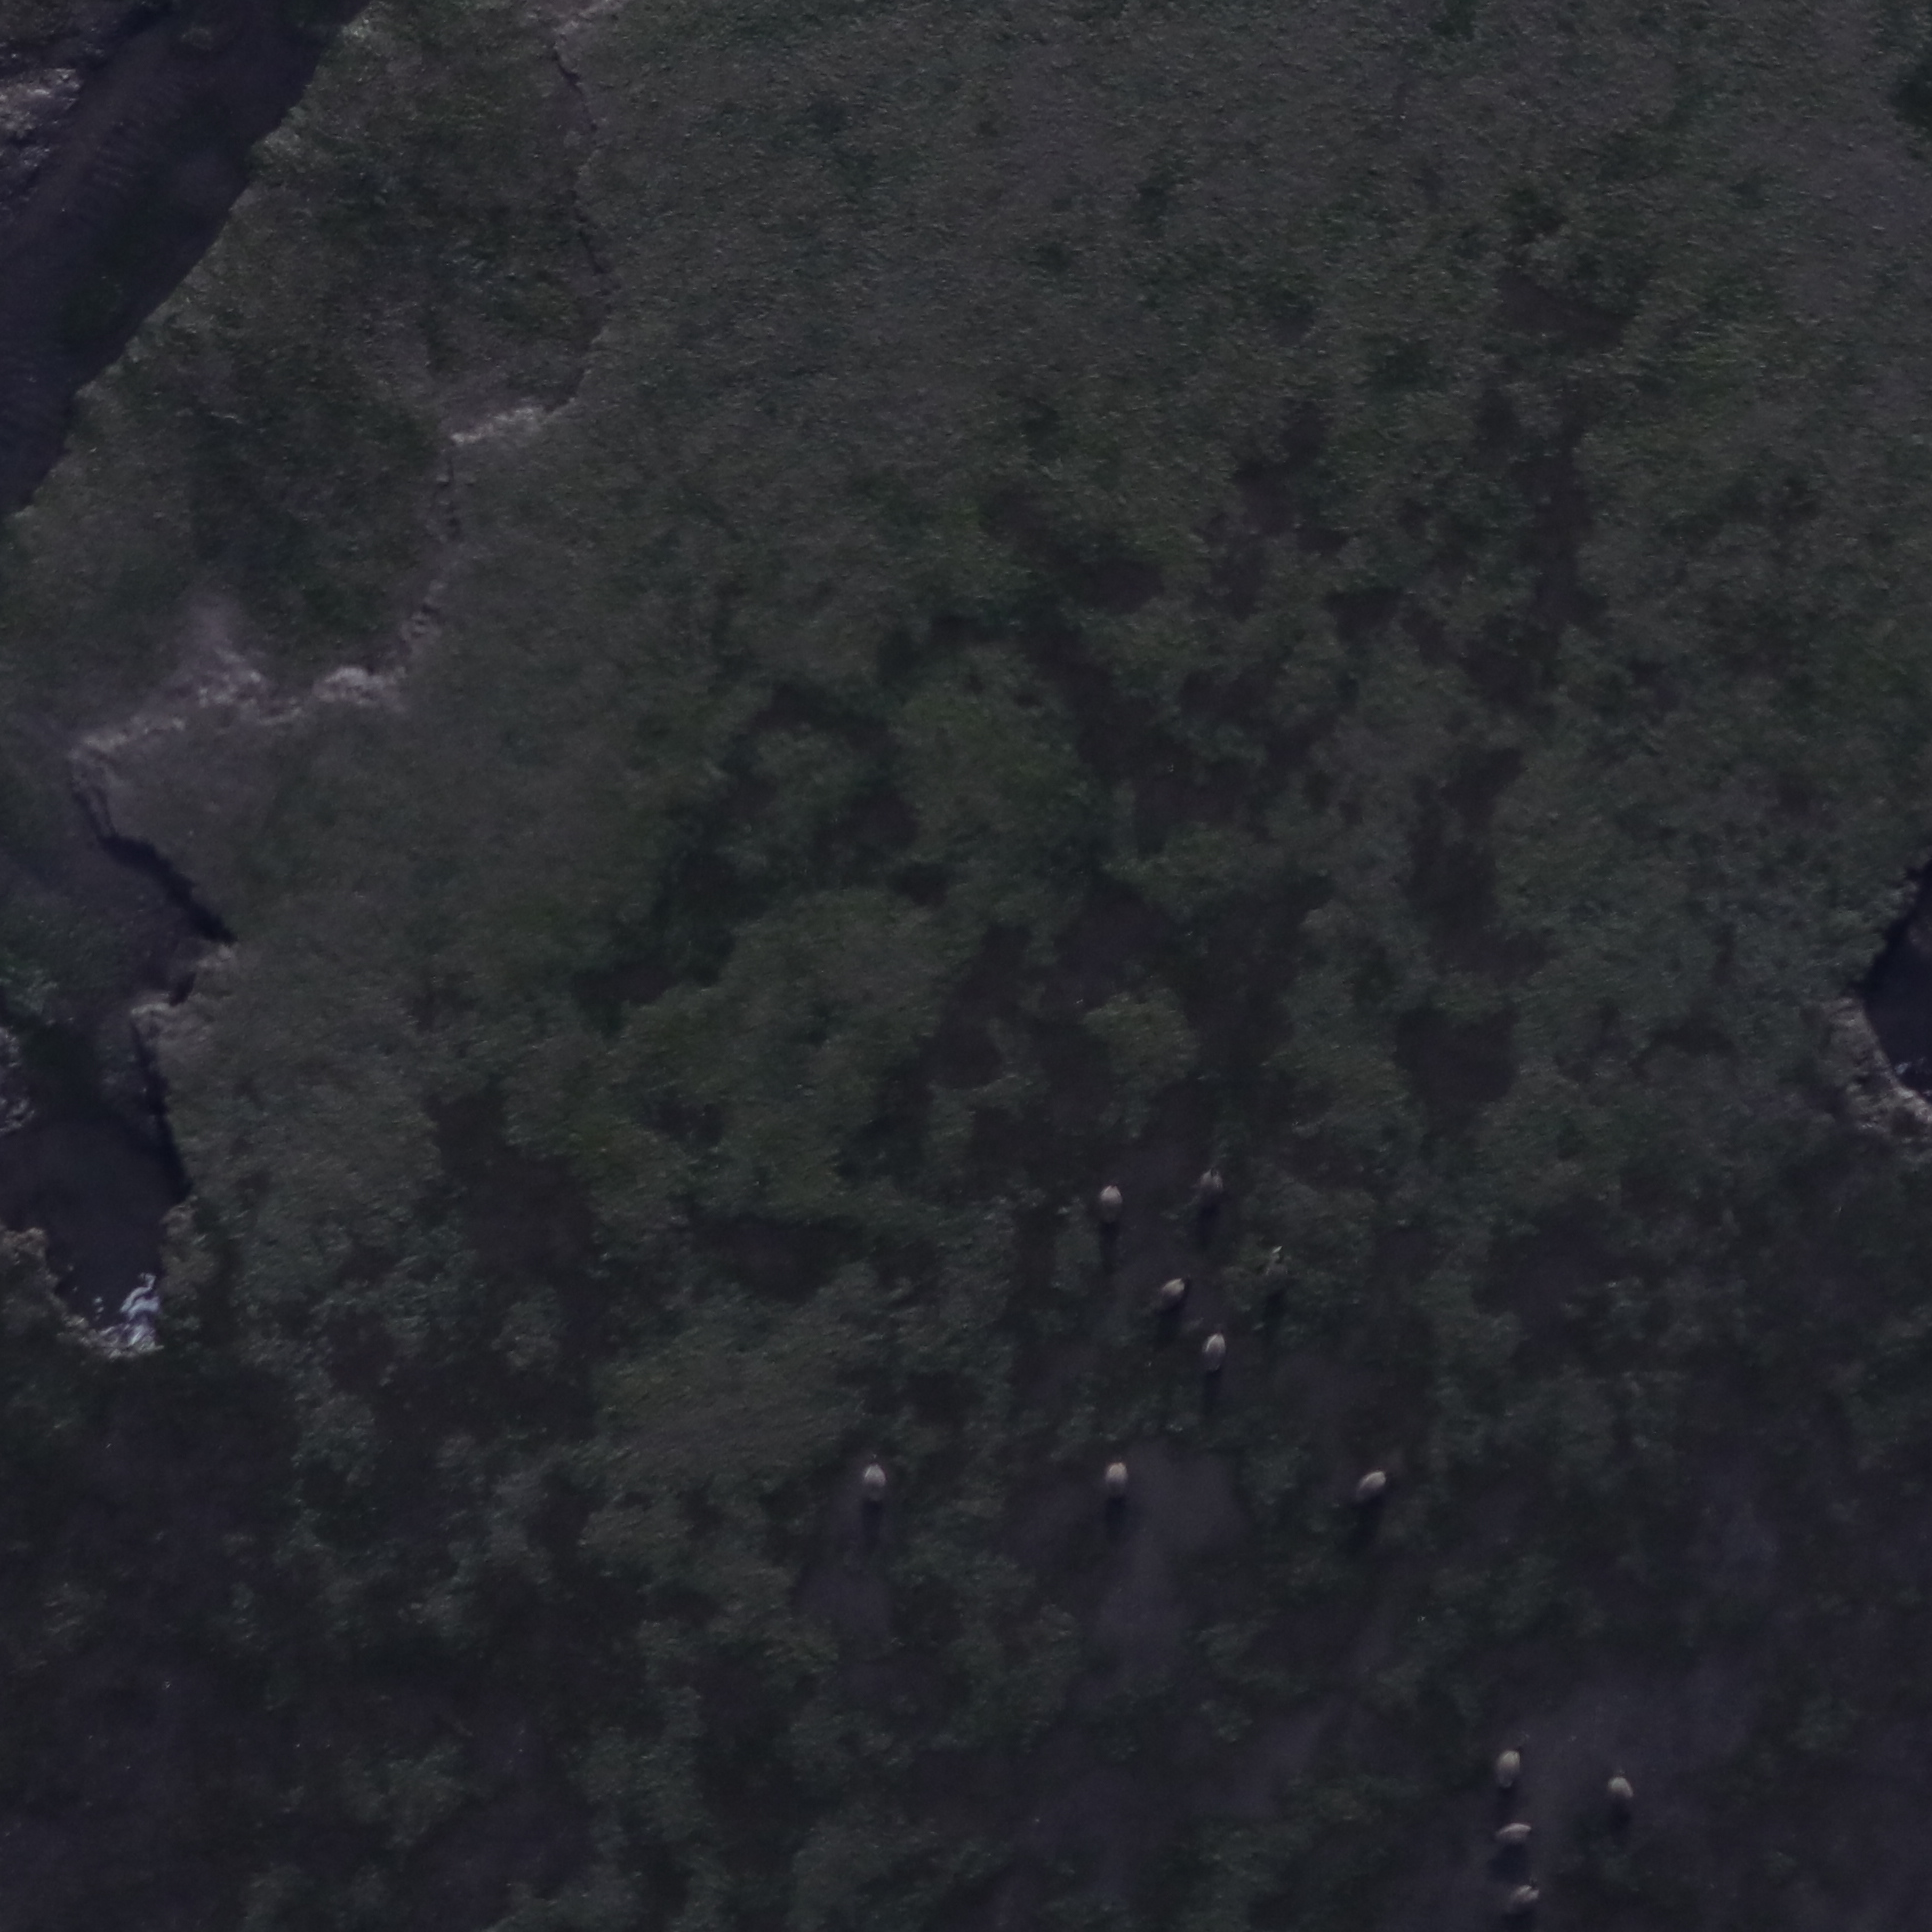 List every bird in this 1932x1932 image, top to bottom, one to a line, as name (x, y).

Canada goose (1211, 1186)
Canada goose (1107, 1201)
Canada goose (1275, 1271)
Canada goose (1173, 1293)
Canada goose (1215, 1351)
Canada goose (874, 1473)
Canada goose (1118, 1473)
Canada goose (1371, 1484)
Canada goose (1506, 1769)
Canada goose (1625, 1792)
Canada goose (1511, 1833)
Canada goose (1521, 1901)